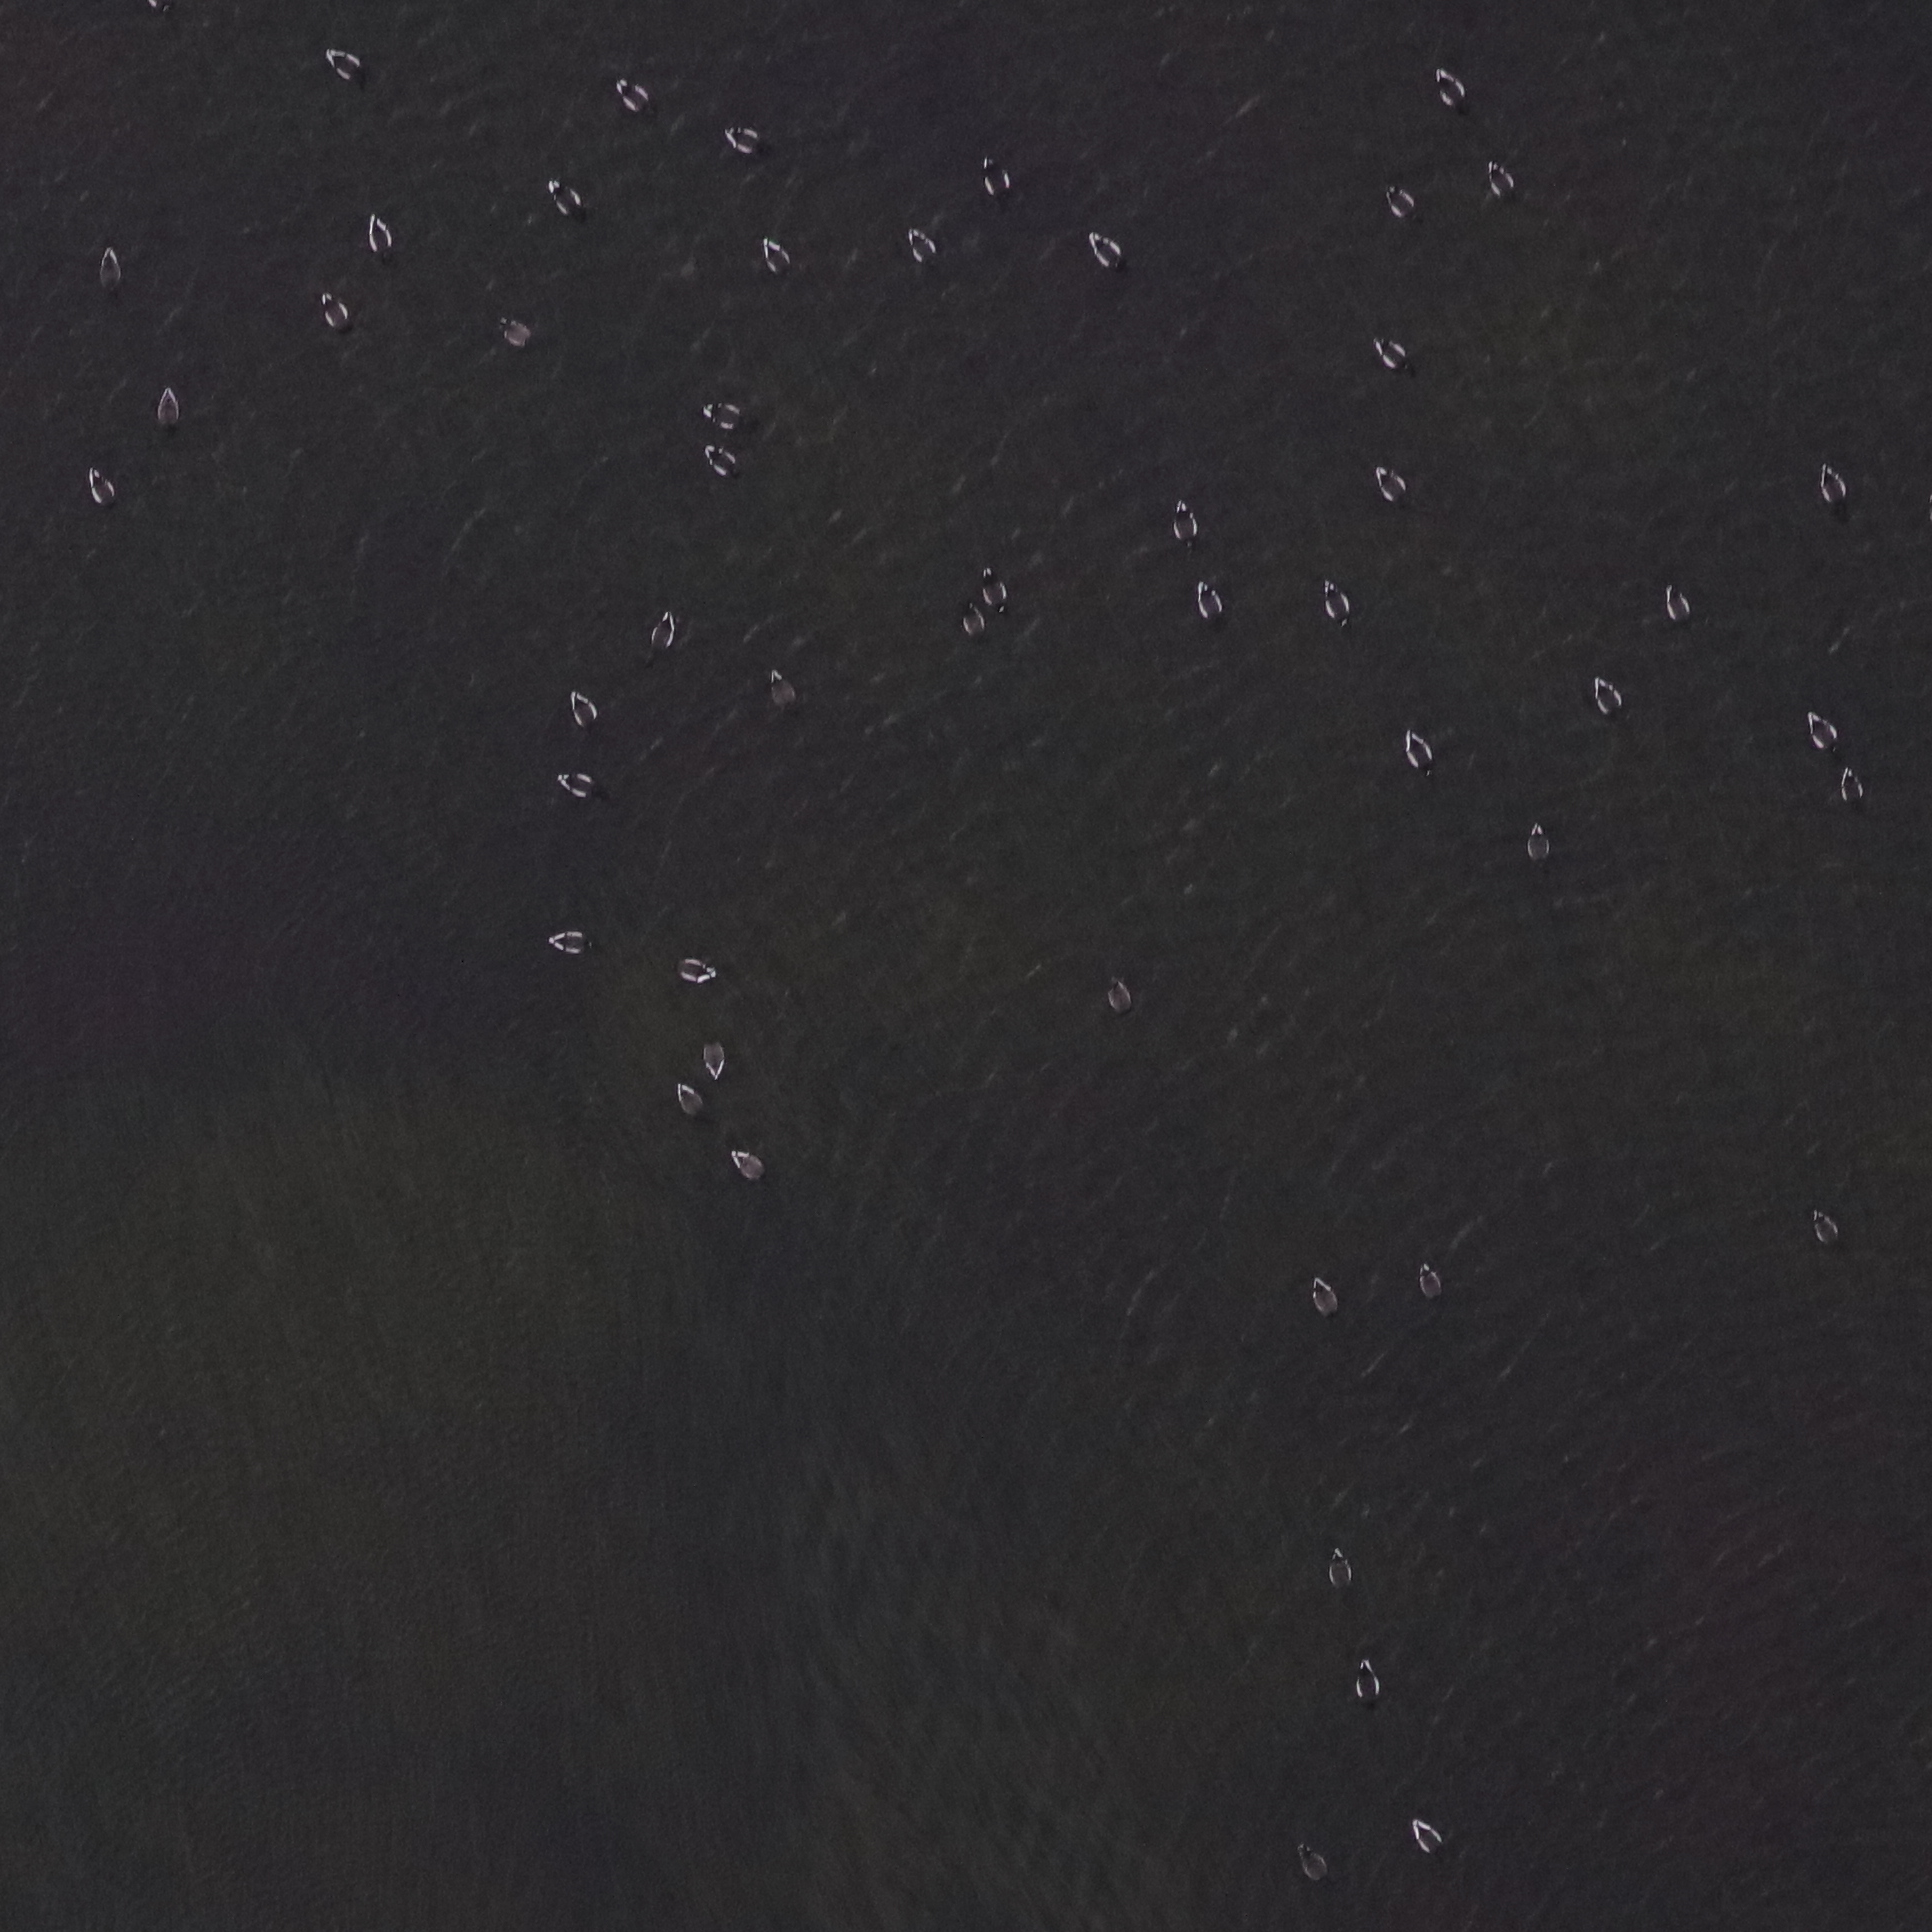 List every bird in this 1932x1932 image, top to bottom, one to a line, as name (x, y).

brant (346, 65)
brant (1451, 91)
brant (635, 98)
brant (745, 142)
brant (996, 180)
brant (1502, 182)
brant (566, 199)
brant (1401, 205)
brant (380, 238)
brant (922, 248)
brant (1106, 253)
brant (777, 259)
brant (110, 273)
brant (336, 315)
brant (517, 334)
brant (1392, 355)
brant (169, 410)
brant (725, 415)
brant (722, 461)
brant (1393, 486)
brant (101, 490)
brant (1833, 490)
brant (1186, 527)
brant (993, 594)
brant (1210, 602)
brant (1337, 604)
brant (1677, 605)
brant (977, 617)
brant (664, 634)
brant (782, 691)
brant (1609, 700)
brant (585, 713)
brant (1824, 735)
brant (1419, 755)
brant (578, 784)
brant (1852, 788)
brant (1539, 847)
brant (571, 943)
brant (693, 969)
brant (1121, 999)
brant (711, 1059)
brant (689, 1100)
brant (751, 1166)
brant (1826, 1228)
brant (1431, 1283)
brant (1327, 1299)
brant (1340, 1571)
brant (1369, 1684)
brant (1429, 1838)
brant (1314, 1864)